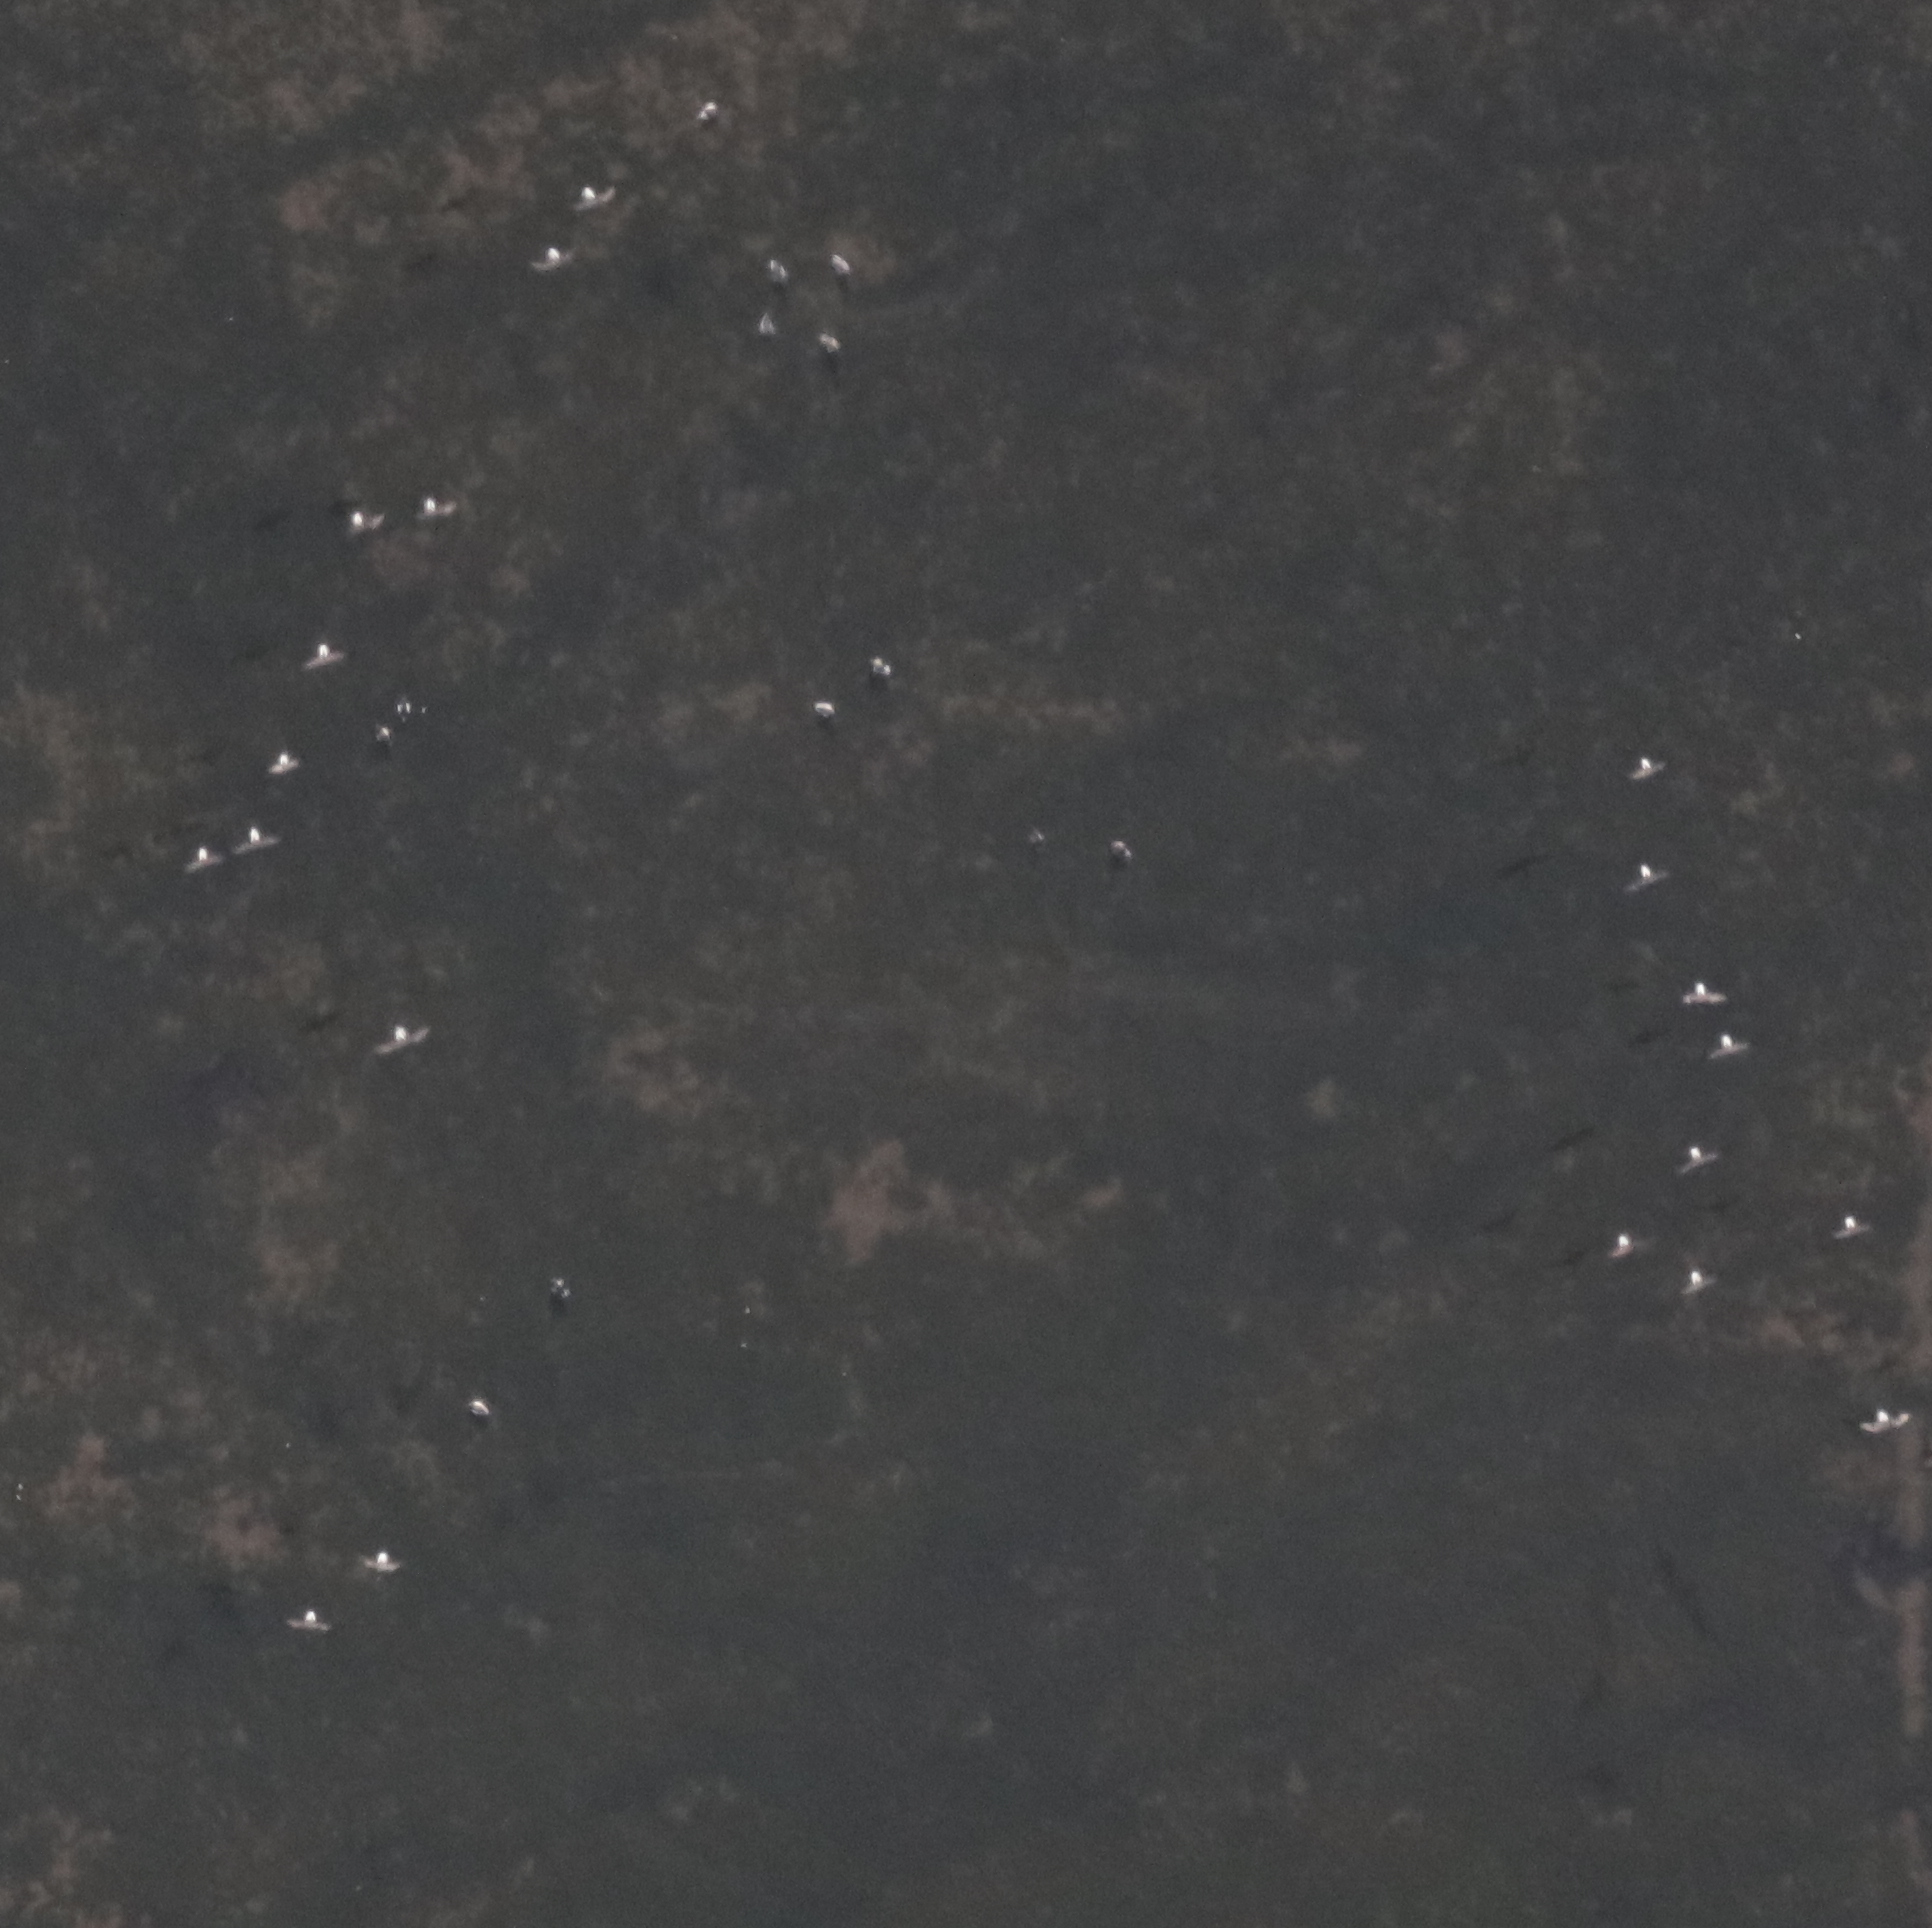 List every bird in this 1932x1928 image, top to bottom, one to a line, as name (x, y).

brant (712, 112)
brant (602, 198)
brant (560, 260)
brant (834, 262)
brant (771, 278)
brant (758, 326)
brant (834, 345)
brant (431, 507)
brant (353, 519)
brant (314, 650)
brant (889, 660)
brant (401, 705)
brant (820, 716)
brant (374, 739)
brant (282, 766)
brant (1651, 770)
brant (1034, 835)
brant (264, 839)
brant (1131, 843)
brant (202, 858)
brant (1656, 884)
brant (1710, 1003)
brant (390, 1039)
brant (1731, 1044)
brant (1700, 1152)
brant (1839, 1222)
brant (1629, 1246)
brant (1709, 1282)
brant (565, 1289)
brant (477, 1406)
brant (1877, 1417)
brant (1931, 1447)
brant (390, 1567)
brant (304, 1616)